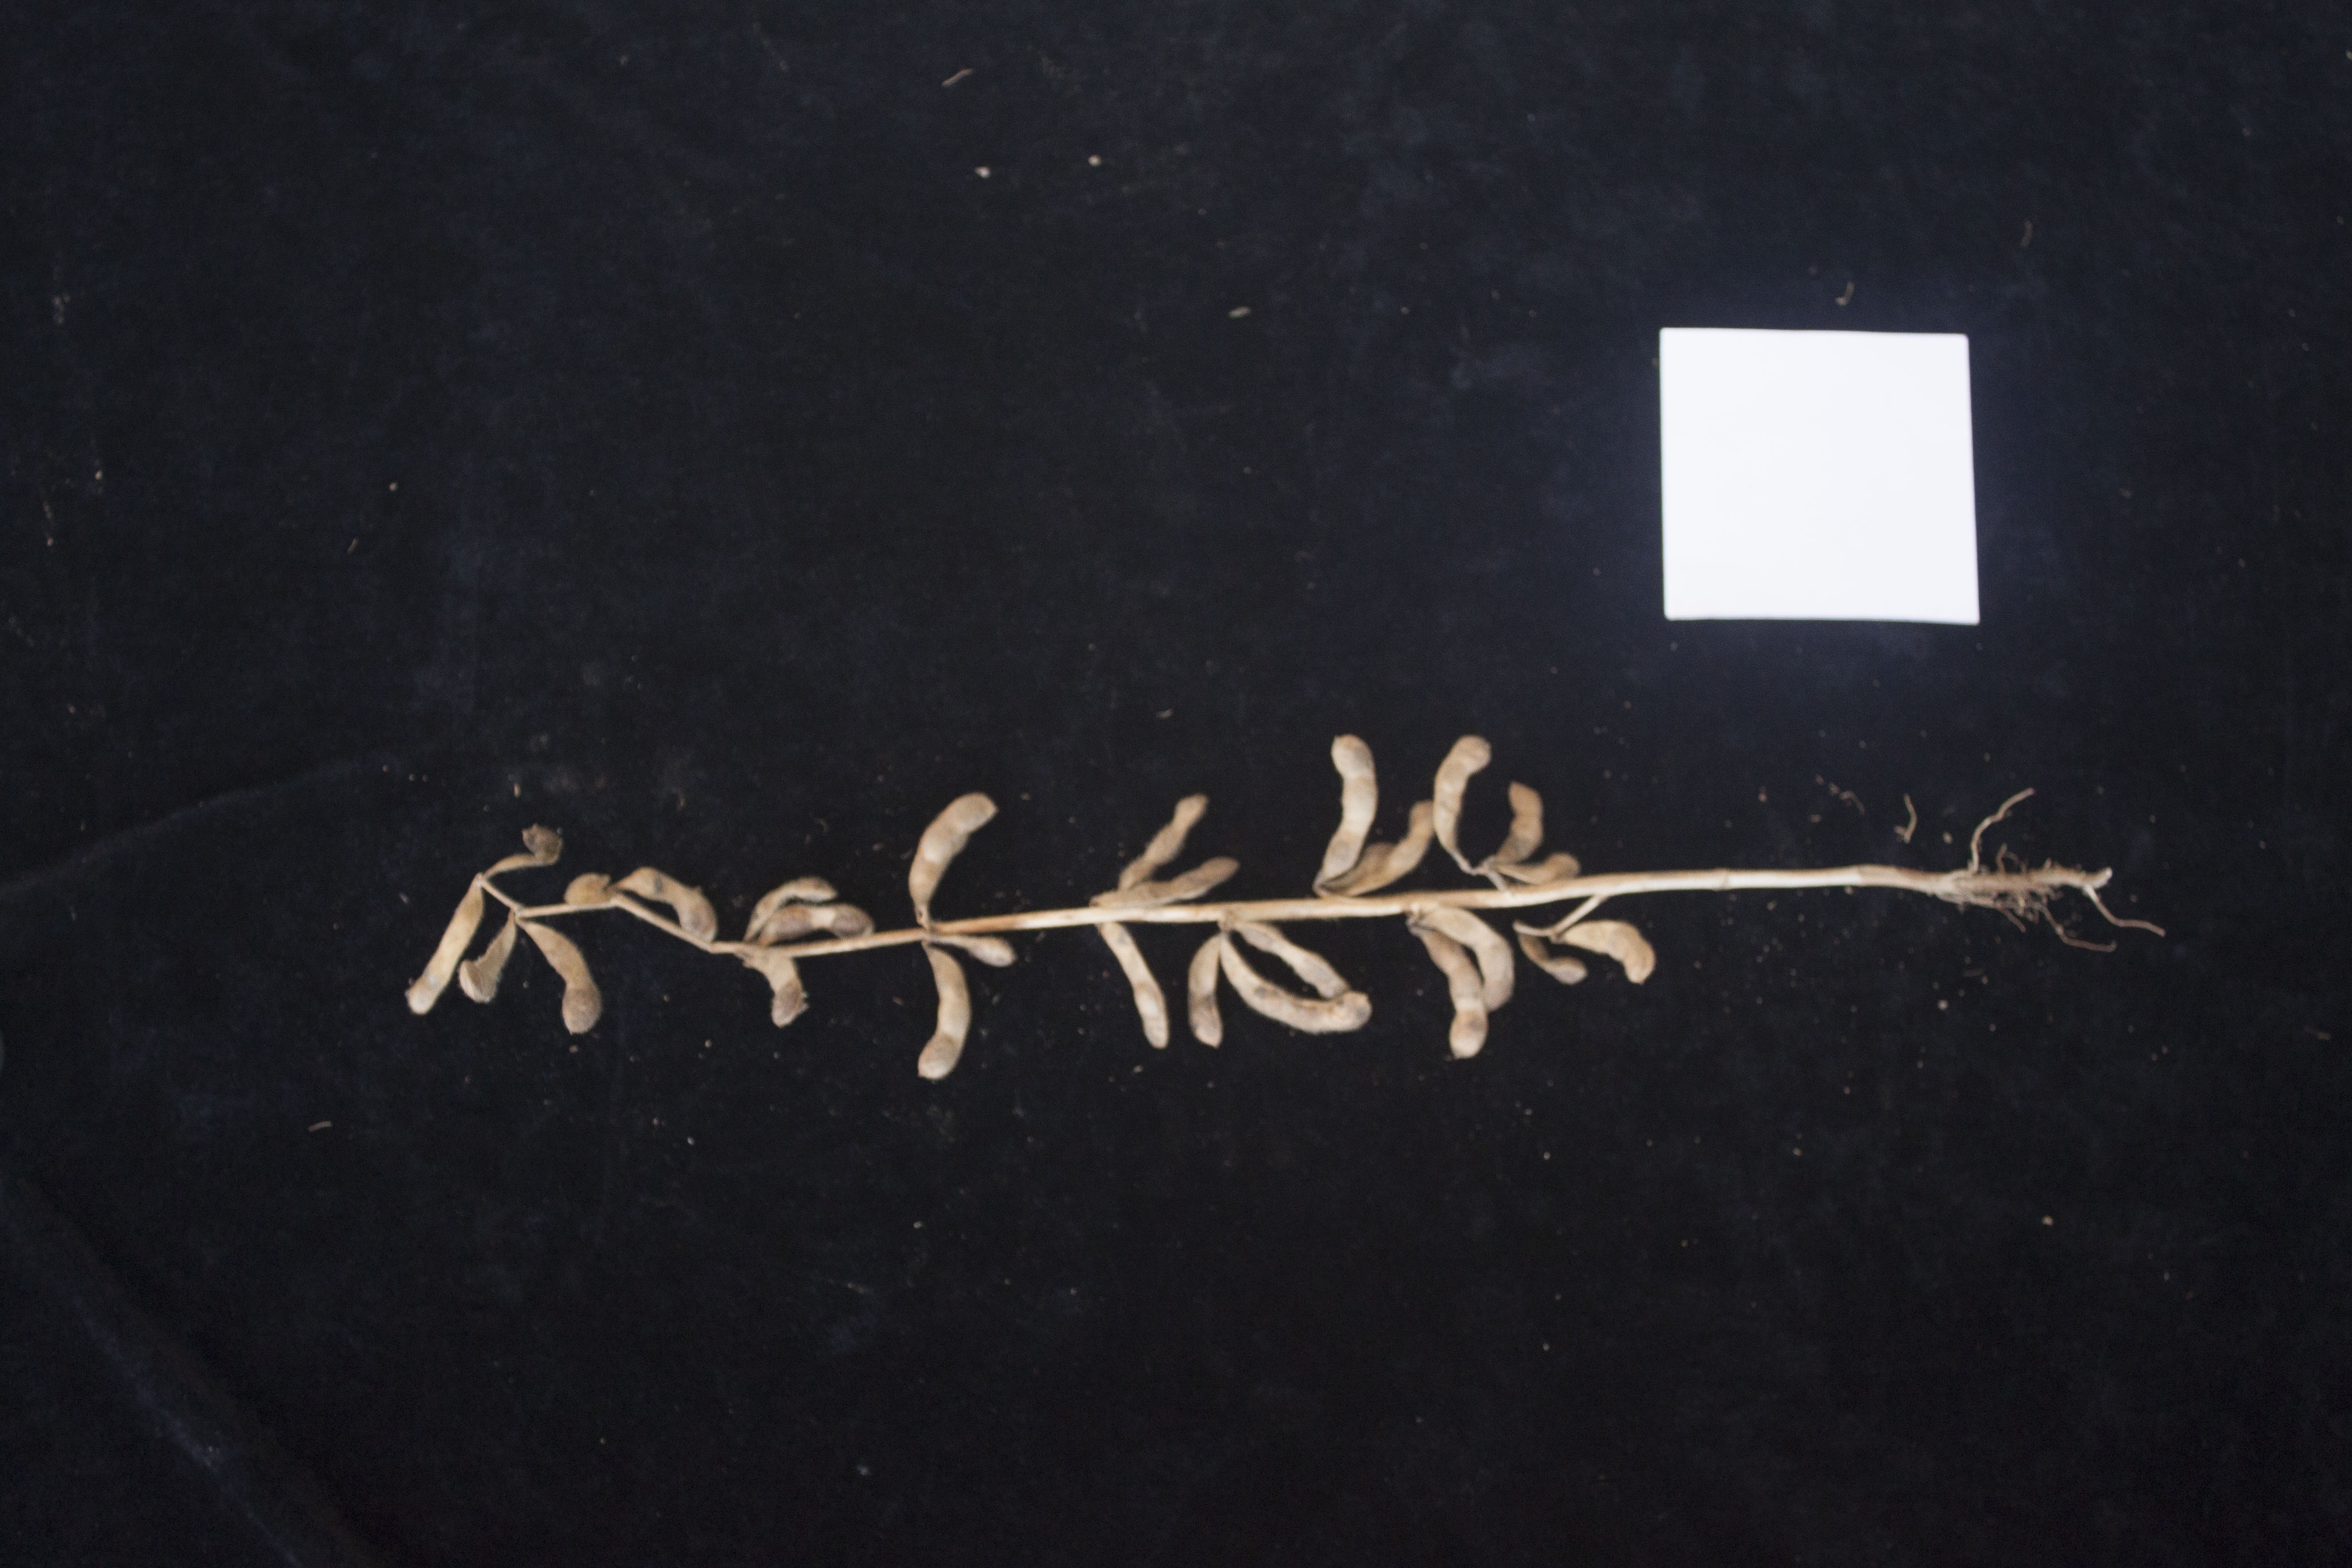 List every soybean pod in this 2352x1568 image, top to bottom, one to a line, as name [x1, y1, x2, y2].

soybean pod [1430, 738, 1492, 877]
soybean pod [1315, 738, 1377, 889]
soybean pod [1490, 784, 1542, 865]
soybean pod [909, 795, 997, 923]
soybean pod [1120, 796, 1206, 893]
soybean pod [1341, 801, 1435, 895]
soybean pod [499, 832, 560, 870]
soybean pod [1325, 846, 1395, 890]
soybean pod [1496, 856, 1577, 886]
soybean pod [1089, 859, 1239, 907]
soybean pod [610, 869, 718, 945]
soybean pod [568, 876, 609, 906]
soybean pod [745, 879, 837, 939]
soybean pod [406, 882, 483, 1014]
soybean pod [757, 906, 872, 946]
soybean pod [1419, 910, 1514, 1012]
soybean pod [459, 916, 515, 1004]
soybean pod [1559, 923, 1653, 984]
soybean pod [1102, 925, 1168, 1049]
soybean pod [519, 925, 601, 1034]
soybean pod [1239, 925, 1349, 997]
soybean pod [1413, 931, 1487, 1059]
soybean pod [1188, 936, 1223, 1047]
soybean pod [1220, 936, 1372, 1034]
soybean pod [937, 937, 1013, 966]
soybean pod [1519, 937, 1585, 985]
soybean pod [920, 949, 970, 1078]
soybean pod [741, 957, 805, 1026]